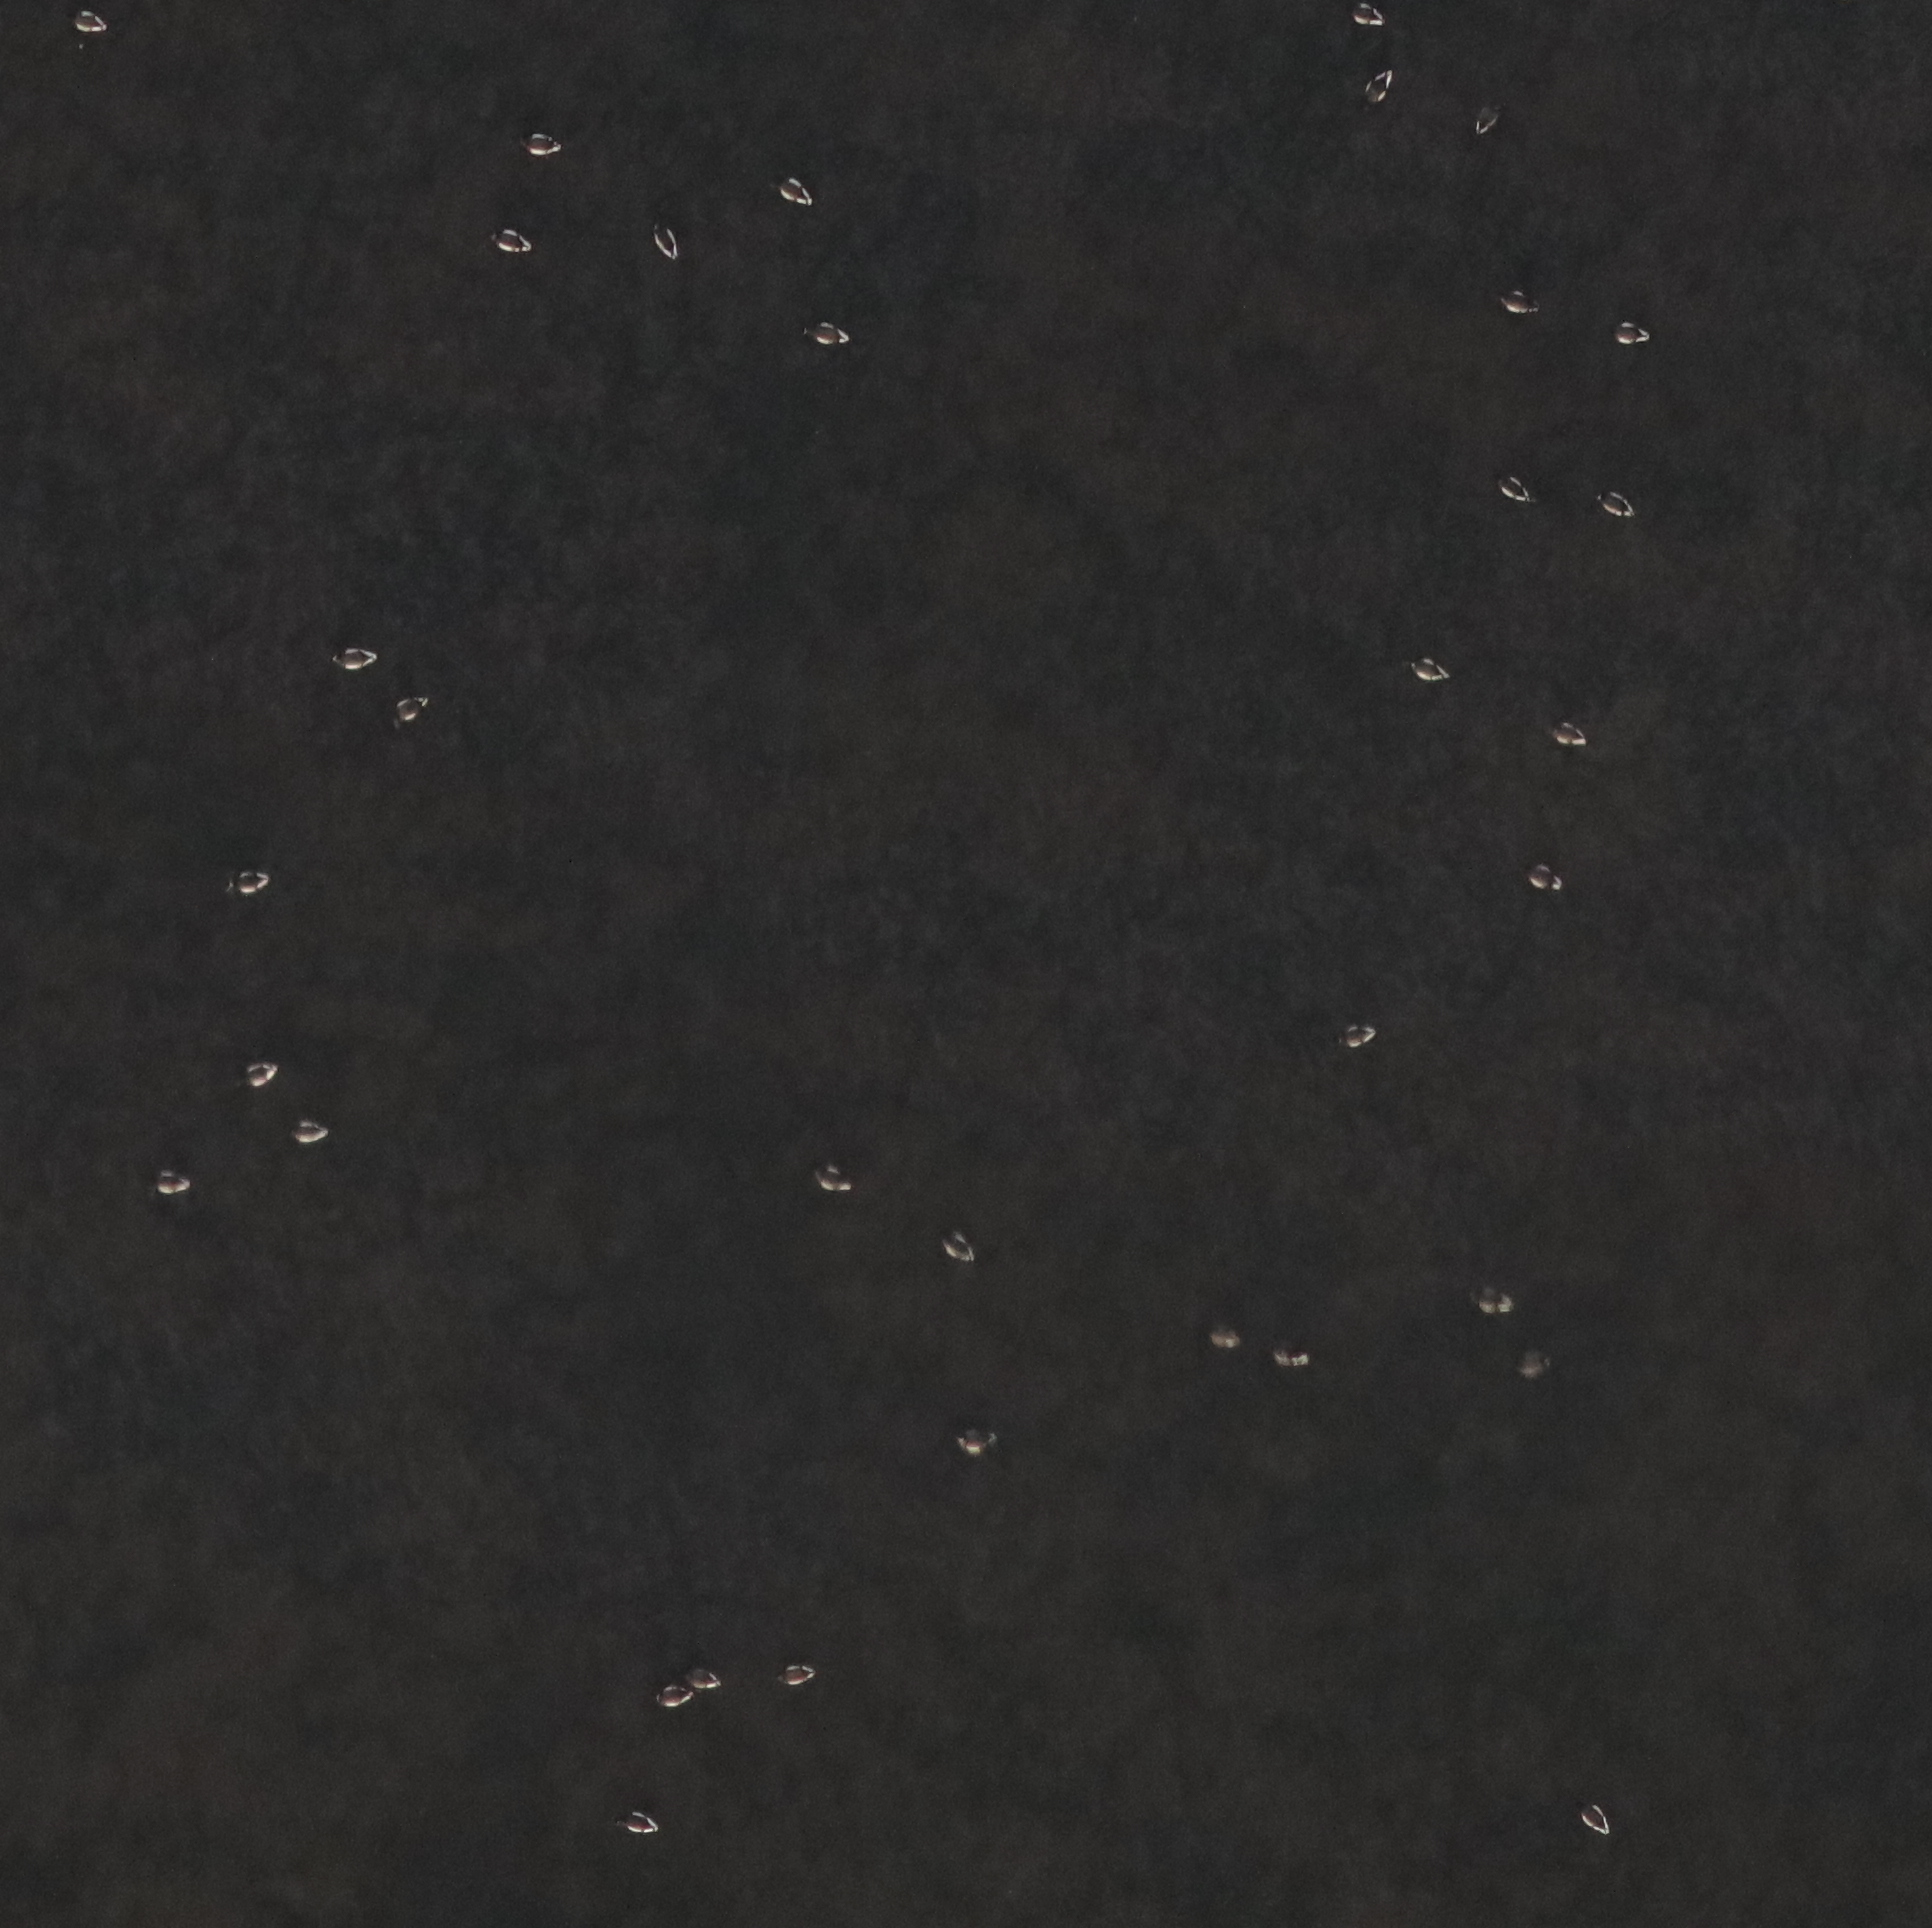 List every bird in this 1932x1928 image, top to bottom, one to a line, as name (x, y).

brant (1365, 15)
brant (89, 24)
brant (1377, 88)
brant (1487, 119)
brant (541, 145)
brant (794, 191)
brant (664, 239)
brant (510, 240)
brant (1519, 302)
brant (827, 335)
brant (1630, 335)
brant (1513, 488)
brant (1615, 504)
brant (355, 659)
brant (1428, 670)
brant (409, 710)
brant (1567, 733)
brant (1543, 877)
brant (249, 883)
brant (1355, 1035)
brant (260, 1075)
brant (310, 1131)
brant (831, 1178)
brant (172, 1182)
brant (957, 1248)
brant (1493, 1300)
brant (1222, 1337)
brant (1290, 1354)
brant (1532, 1363)
brant (976, 1441)
brant (796, 1675)
brant (676, 1692)
brant (1594, 1818)
brant (638, 1823)